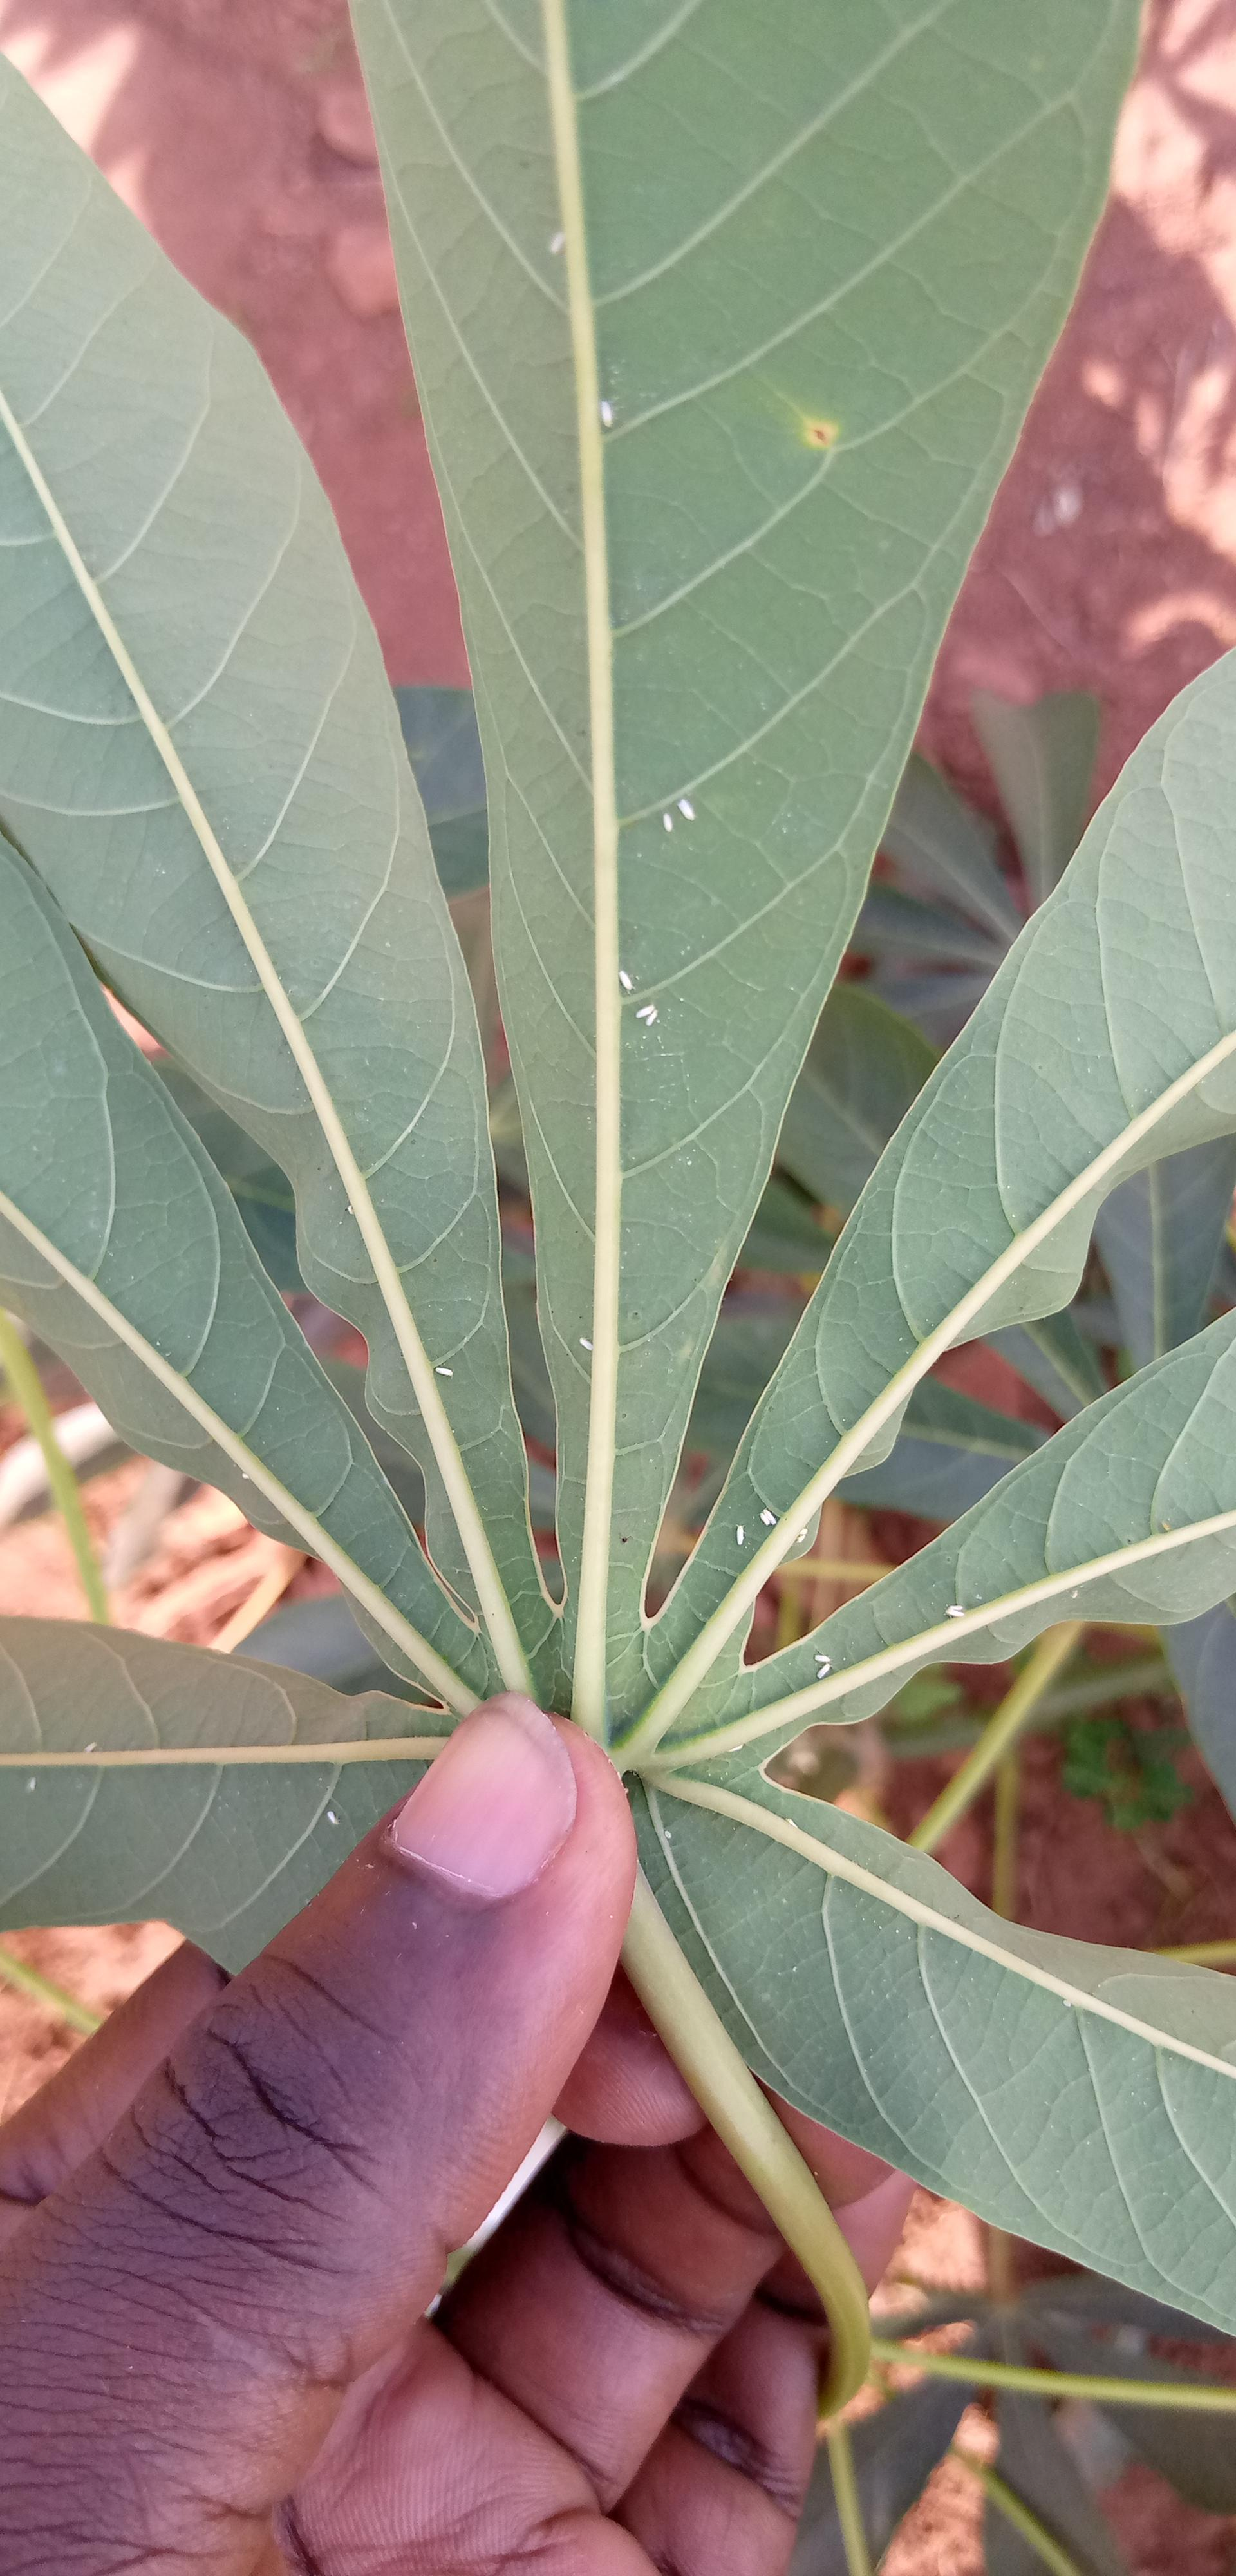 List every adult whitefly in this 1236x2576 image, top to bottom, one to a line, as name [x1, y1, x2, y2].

whitefly [599, 399, 614, 431]
whitefly [675, 797, 698, 824]
whitefly [661, 810, 675, 835]
whitefly [617, 969, 637, 992]
whitefly [633, 1004, 655, 1020]
whitefly [644, 1009, 659, 1028]
whitefly [577, 1336, 594, 1352]
whitefly [433, 1366, 455, 1379]
whitefly [762, 1508, 778, 1526]
whitefly [758, 1511, 771, 1527]
whitefly [735, 1523, 745, 1547]
whitefly [1069, 1589, 1080, 1602]
whitefly [948, 1604, 964, 1612]
whitefly [944, 1608, 965, 1618]
whitefly [810, 1653, 833, 1662]
whitefly [815, 1662, 832, 1680]
whitefly [324, 1809, 342, 1827]